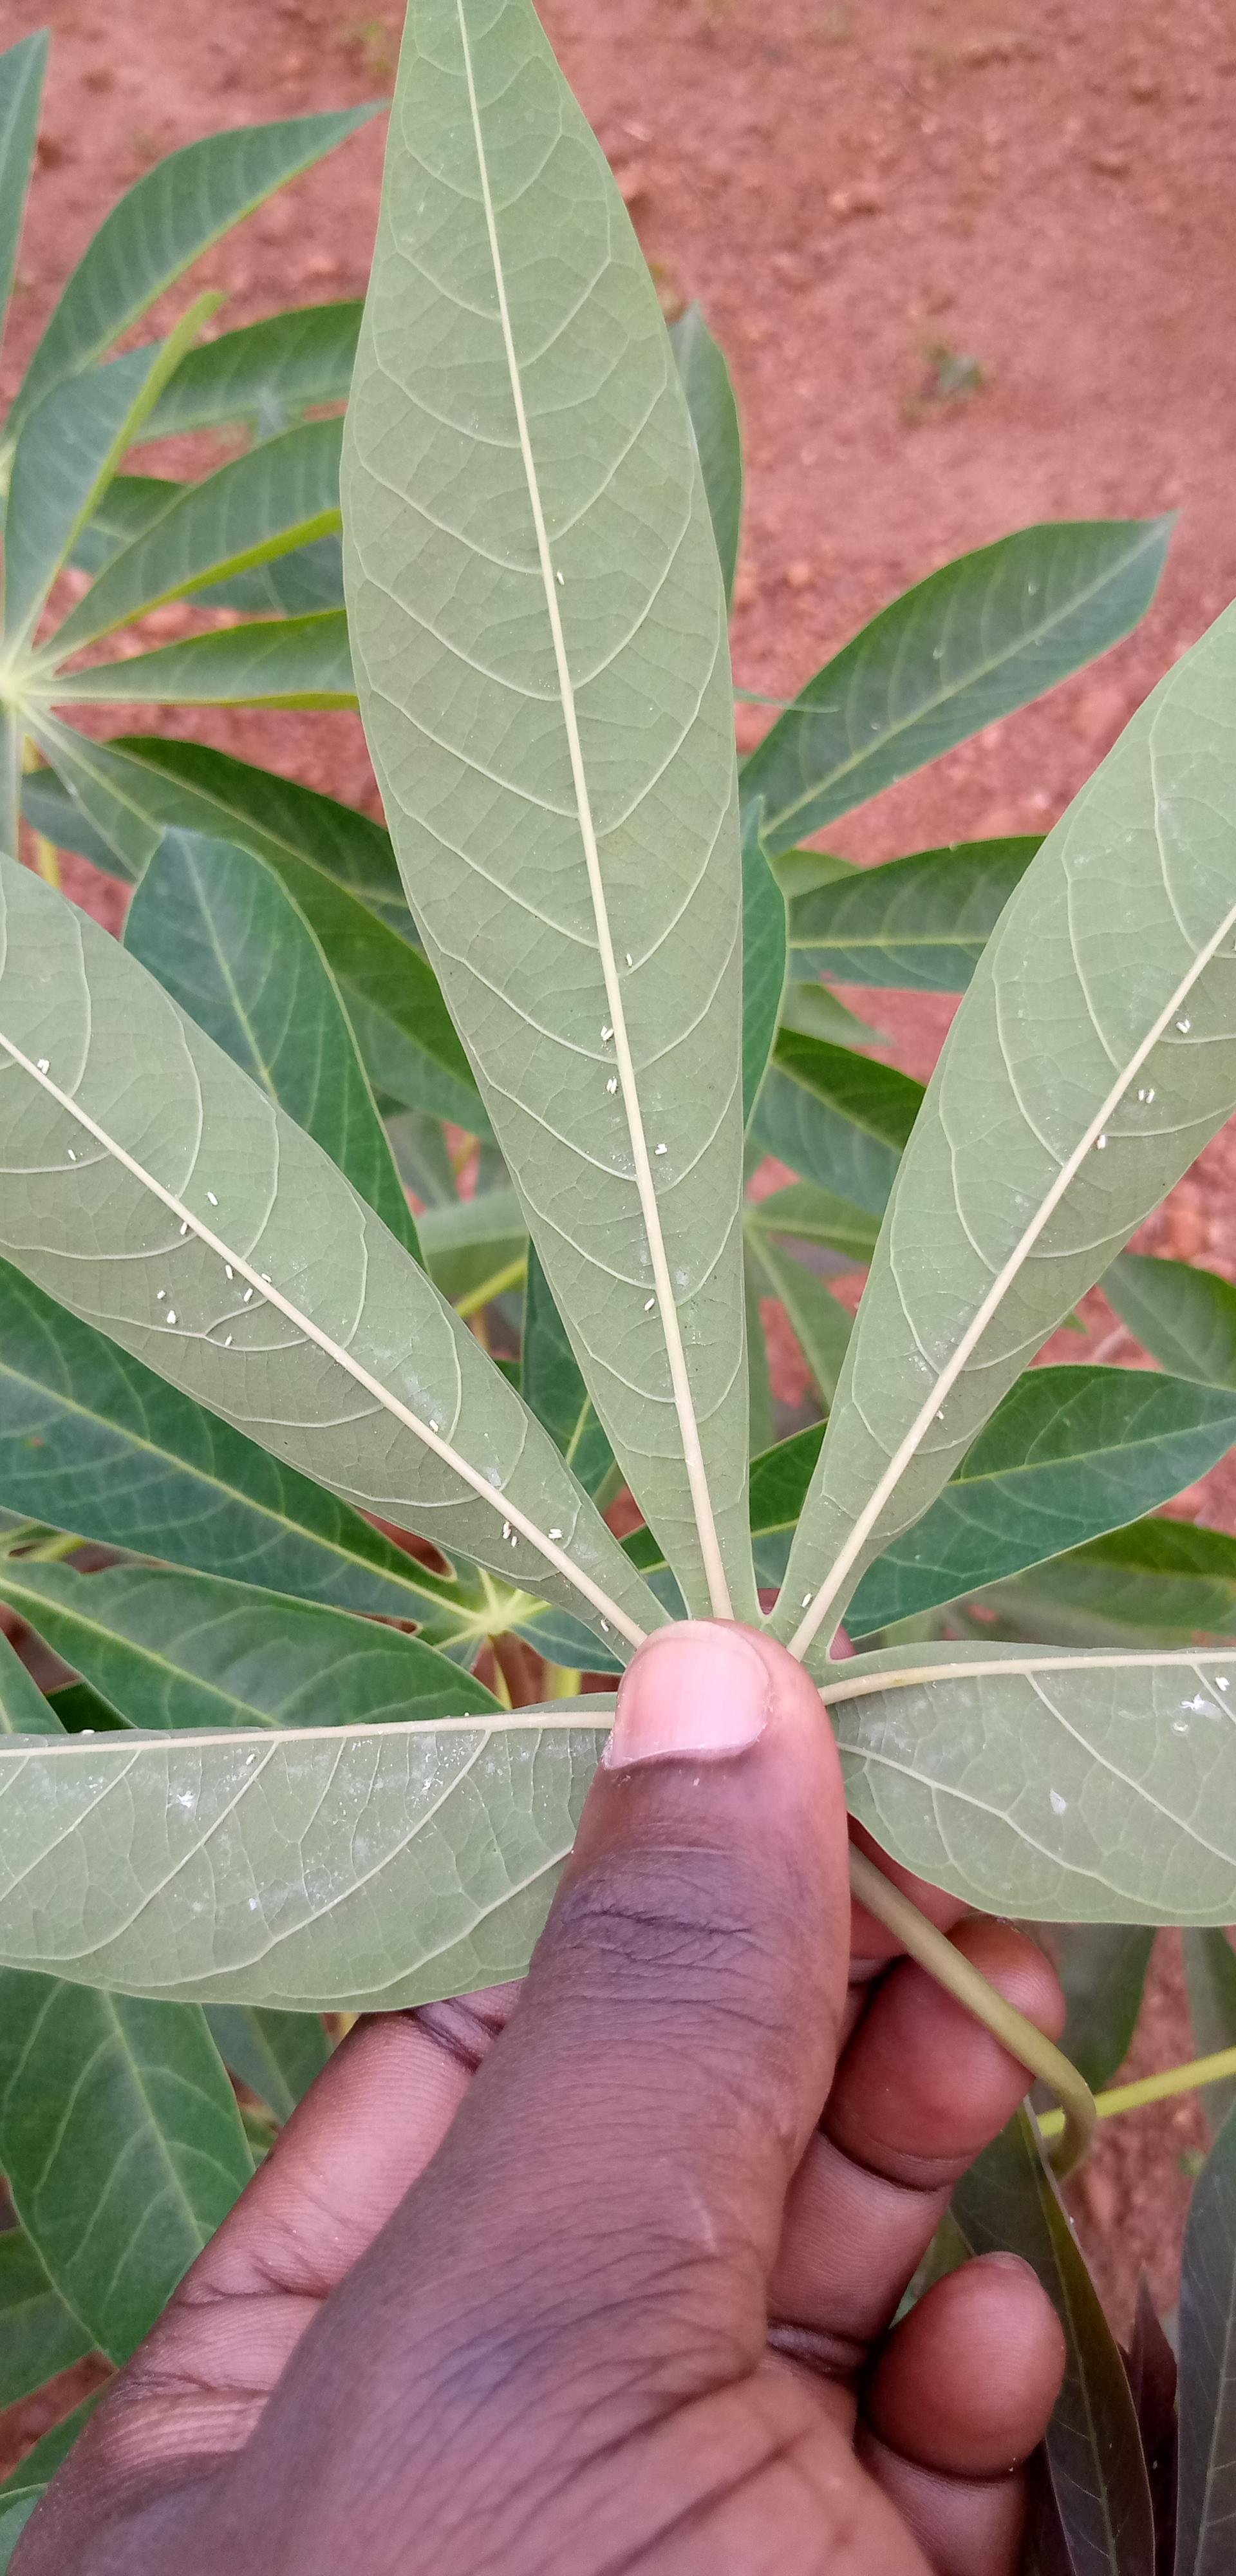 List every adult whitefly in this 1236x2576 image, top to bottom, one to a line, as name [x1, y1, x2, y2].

whitefly [554, 570, 566, 588]
whitefly [624, 951, 636, 968]
whitefly [1184, 1018, 1193, 1030]
whitefly [1175, 1019, 1190, 1034]
whitefly [598, 1024, 609, 1037]
whitefly [603, 1027, 615, 1042]
whitefly [35, 1057, 44, 1070]
whitefly [43, 1057, 50, 1076]
whitefly [610, 1076, 619, 1095]
whitefly [606, 1077, 613, 1092]
whitefly [1136, 1086, 1147, 1102]
whitefly [1145, 1086, 1155, 1106]
whitefly [1092, 1134, 1108, 1152]
whitefly [655, 1142, 668, 1148]
whitefly [66, 1147, 79, 1163]
whitefly [653, 1147, 671, 1156]
whitefly [205, 1189, 219, 1208]
whitefly [179, 1219, 192, 1238]
whitefly [223, 1262, 235, 1281]
whitefly [258, 1271, 275, 1285]
whitefly [240, 1283, 257, 1306]
whitefly [155, 1289, 169, 1300]
whitefly [643, 1295, 660, 1313]
whitefly [164, 1309, 179, 1326]
whitefly [223, 1333, 236, 1350]
whitefly [935, 1408, 946, 1423]
whitefly [427, 1418, 440, 1434]
whitefly [500, 1518, 512, 1539]
whitefly [547, 1525, 565, 1533]
whitefly [545, 1533, 564, 1540]
whitefly [509, 1534, 521, 1549]
whitefly [799, 1591, 816, 1607]
whitefly [598, 1618, 612, 1634]
whitefly [1215, 1673, 1232, 1694]
whitefly [1179, 1692, 1208, 1712]
whitefly [80, 1727, 97, 1736]
whitefly [244, 1751, 256, 1767]
whitefly [173, 1790, 196, 1810]